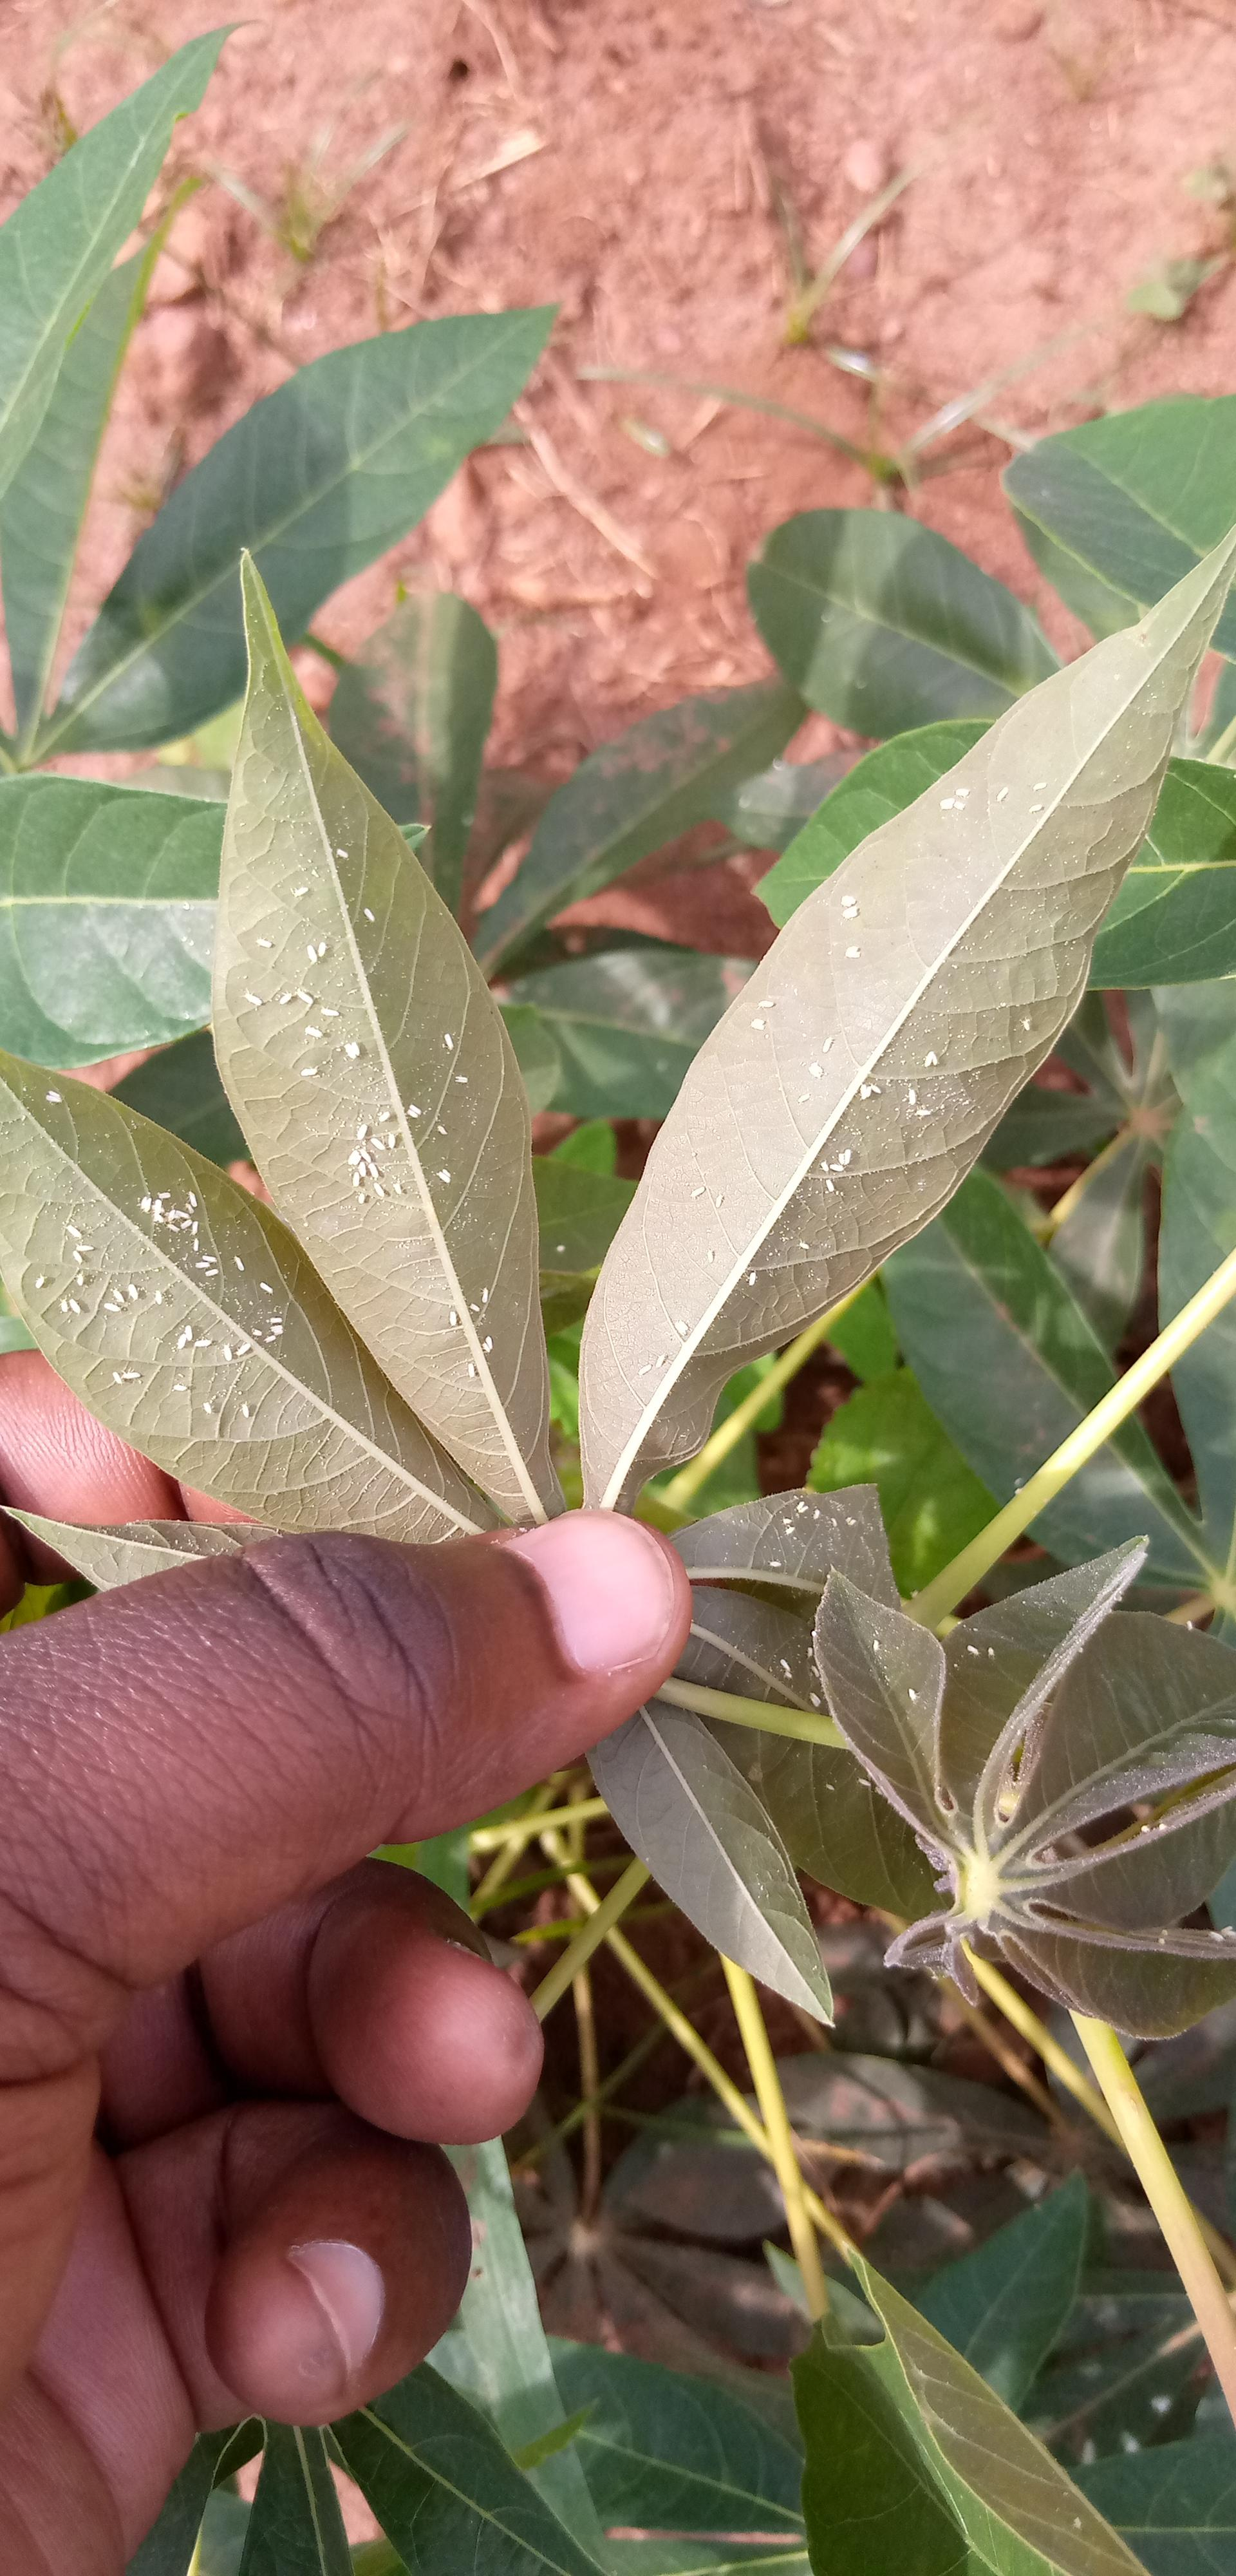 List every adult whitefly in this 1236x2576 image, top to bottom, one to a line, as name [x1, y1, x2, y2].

whitefly [1032, 781, 1049, 793]
whitefly [995, 784, 1010, 804]
whitefly [954, 785, 972, 793]
whitefly [955, 791, 969, 798]
whitefly [940, 797, 955, 804]
whitefly [953, 799, 969, 813]
whitefly [1027, 802, 1044, 815]
whitefly [941, 804, 953, 810]
whitefly [334, 847, 350, 861]
whitefly [291, 884, 312, 898]
whitefly [840, 895, 857, 904]
whitefly [840, 900, 852, 907]
whitefly [842, 905, 857, 917]
whitefly [362, 907, 376, 923]
whitefly [844, 910, 859, 922]
whitefly [254, 936, 275, 950]
whitefly [317, 940, 328, 959]
whitefly [305, 943, 318, 963]
whitefly [845, 944, 860, 952]
whitefly [844, 951, 862, 959]
whitefly [296, 987, 315, 1006]
whitefly [278, 990, 294, 1007]
whitefly [243, 991, 265, 1009]
whitefly [756, 998, 776, 1010]
whitefly [319, 1007, 342, 1018]
whitefly [752, 1017, 766, 1025]
whitefly [1020, 1017, 1033, 1032]
whitefly [749, 1021, 765, 1032]
whitefly [304, 1025, 324, 1039]
whitefly [444, 1032, 458, 1053]
whitefly [821, 1034, 834, 1054]
whitefly [351, 1041, 361, 1057]
whitefly [342, 1042, 357, 1060]
whitefly [922, 1050, 934, 1069]
whitefly [932, 1053, 940, 1067]
whitefly [810, 1062, 825, 1074]
whitefly [807, 1065, 821, 1080]
whitefly [297, 1066, 320, 1077]
whitefly [453, 1074, 469, 1085]
whitefly [859, 1083, 867, 1101]
whitefly [870, 1083, 884, 1095]
whitefly [867, 1084, 872, 1099]
whitefly [906, 1087, 918, 1106]
whitefly [48, 1090, 61, 1097]
whitefly [797, 1091, 812, 1104]
whitefly [45, 1094, 62, 1104]
whitefly [409, 1103, 422, 1115]
whitefly [913, 1107, 933, 1118]
whitefly [406, 1108, 420, 1119]
whitefly [378, 1109, 392, 1124]
whitefly [355, 1121, 369, 1143]
whitefly [436, 1123, 449, 1136]
whitefly [388, 1132, 396, 1151]
whitefly [369, 1136, 387, 1151]
whitefly [845, 1146, 852, 1168]
whitefly [359, 1147, 373, 1162]
whitefly [347, 1149, 359, 1166]
whitefly [837, 1151, 844, 1166]
whitefly [353, 1154, 362, 1167]
whitefly [819, 1159, 829, 1172]
whitefly [359, 1160, 368, 1178]
whitefly [367, 1162, 381, 1179]
whitefly [829, 1162, 844, 1172]
whitefly [442, 1168, 451, 1179]
whitefly [436, 1170, 452, 1184]
whitefly [351, 1171, 360, 1188]
whitefly [825, 1178, 839, 1195]
whitefly [391, 1180, 404, 1195]
whitefly [373, 1181, 386, 1199]
whitefly [689, 1184, 707, 1199]
whitefly [188, 1189, 200, 1208]
whitefly [158, 1191, 173, 1199]
whitefly [357, 1191, 367, 1206]
whitefly [715, 1191, 724, 1209]
whitefly [140, 1195, 148, 1211]
whitefly [144, 1197, 153, 1214]
whitefly [154, 1198, 163, 1215]
whitefly [185, 1201, 196, 1215]
whitefly [169, 1208, 176, 1222]
whitefly [175, 1209, 192, 1220]
whitefly [153, 1211, 165, 1224]
whitefly [181, 1218, 194, 1230]
whitefly [192, 1220, 200, 1237]
whitefly [166, 1223, 182, 1234]
whitefly [64, 1224, 85, 1238]
whitefly [192, 1236, 201, 1253]
whitefly [796, 1239, 811, 1251]
whitefly [73, 1242, 96, 1253]
whitefly [706, 1247, 715, 1264]
whitefly [71, 1249, 85, 1265]
whitefly [232, 1253, 246, 1274]
whitefly [200, 1253, 219, 1264]
whitefly [194, 1260, 212, 1269]
whitefly [205, 1267, 221, 1278]
whitefly [747, 1267, 758, 1289]
whitefly [73, 1271, 86, 1287]
whitefly [31, 1273, 48, 1291]
whitefly [259, 1280, 277, 1295]
whitefly [127, 1282, 141, 1303]
whitefly [480, 1285, 493, 1306]
whitefly [111, 1287, 126, 1303]
whitefly [153, 1288, 165, 1306]
whitefly [59, 1297, 70, 1314]
whitefly [68, 1297, 84, 1316]
whitefly [102, 1300, 124, 1314]
whitefly [467, 1302, 482, 1314]
whitefly [448, 1309, 462, 1329]
whitefly [268, 1314, 285, 1323]
whitefly [679, 1319, 689, 1332]
whitefly [673, 1320, 687, 1338]
whitefly [185, 1323, 194, 1343]
whitefly [270, 1325, 284, 1331]
whitefly [250, 1327, 263, 1338]
whitefly [274, 1329, 284, 1336]
whitefly [176, 1332, 187, 1351]
whitefly [262, 1334, 277, 1346]
whitefly [485, 1334, 495, 1350]
whitefly [193, 1338, 214, 1349]
whitefly [222, 1341, 234, 1364]
whitefly [235, 1341, 253, 1358]
whitefly [482, 1341, 491, 1354]
whitefly [654, 1351, 666, 1369]
whitefly [465, 1361, 477, 1379]
whitefly [637, 1363, 653, 1377]
whitefly [111, 1369, 124, 1385]
whitefly [122, 1370, 143, 1380]
whitefly [170, 1383, 190, 1394]
whitefly [201, 1399, 216, 1416]
whitefly [240, 1401, 251, 1420]
whitefly [796, 1500, 805, 1511]
whitefly [798, 1504, 809, 1515]
whitefly [812, 1508, 821, 1521]
whitefly [829, 1515, 840, 1528]
whitefly [780, 1516, 794, 1526]
whitefly [845, 1516, 852, 1523]
whitefly [848, 1518, 857, 1526]
whitefly [783, 1526, 797, 1538]
whitefly [767, 1559, 783, 1570]
whitefly [1183, 1617, 1197, 1633]
whitefly [871, 1638, 881, 1653]
whitefly [965, 1643, 980, 1657]
whitefly [805, 1644, 815, 1658]
whitefly [986, 1645, 997, 1659]
whitefly [778, 1658, 792, 1671]
whitefly [810, 1664, 821, 1680]
whitefly [783, 1671, 793, 1680]
whitefly [907, 1686, 920, 1703]
whitefly [810, 1691, 823, 1704]
whitefly [809, 1694, 819, 1709]
whitefly [856, 1776, 873, 1788]
whitefly [825, 1783, 836, 1792]